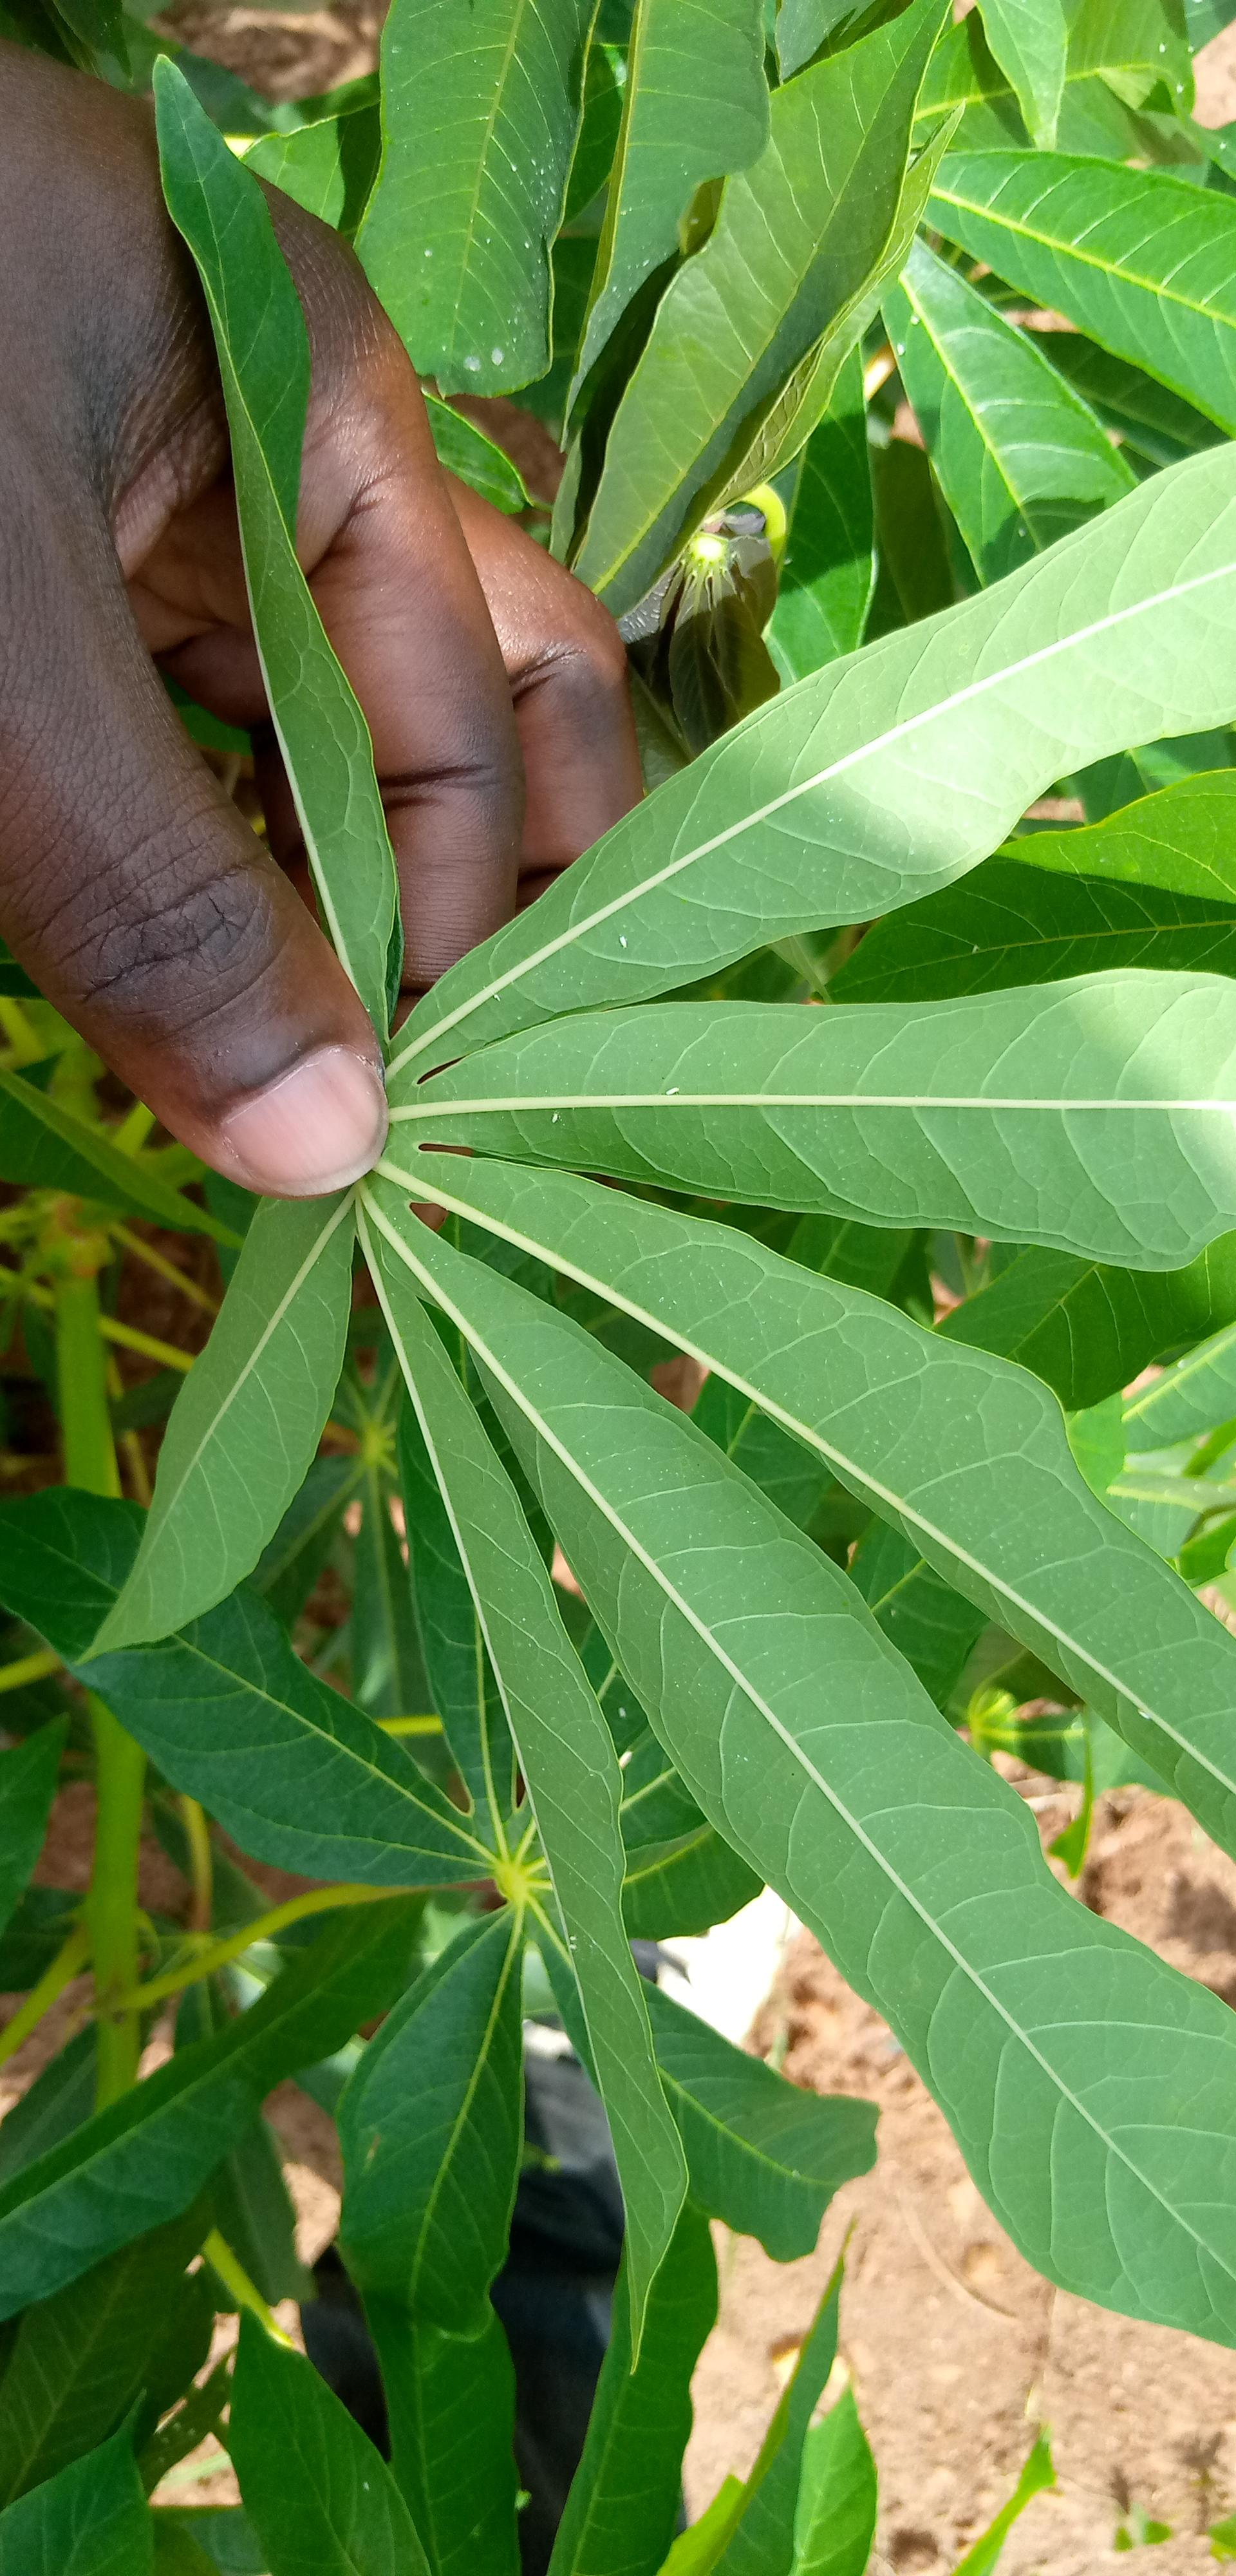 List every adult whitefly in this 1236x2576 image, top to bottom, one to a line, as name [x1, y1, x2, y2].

whitefly [616, 933, 630, 952]
whitefly [664, 1084, 682, 1097]
whitefly [548, 1112, 560, 1126]